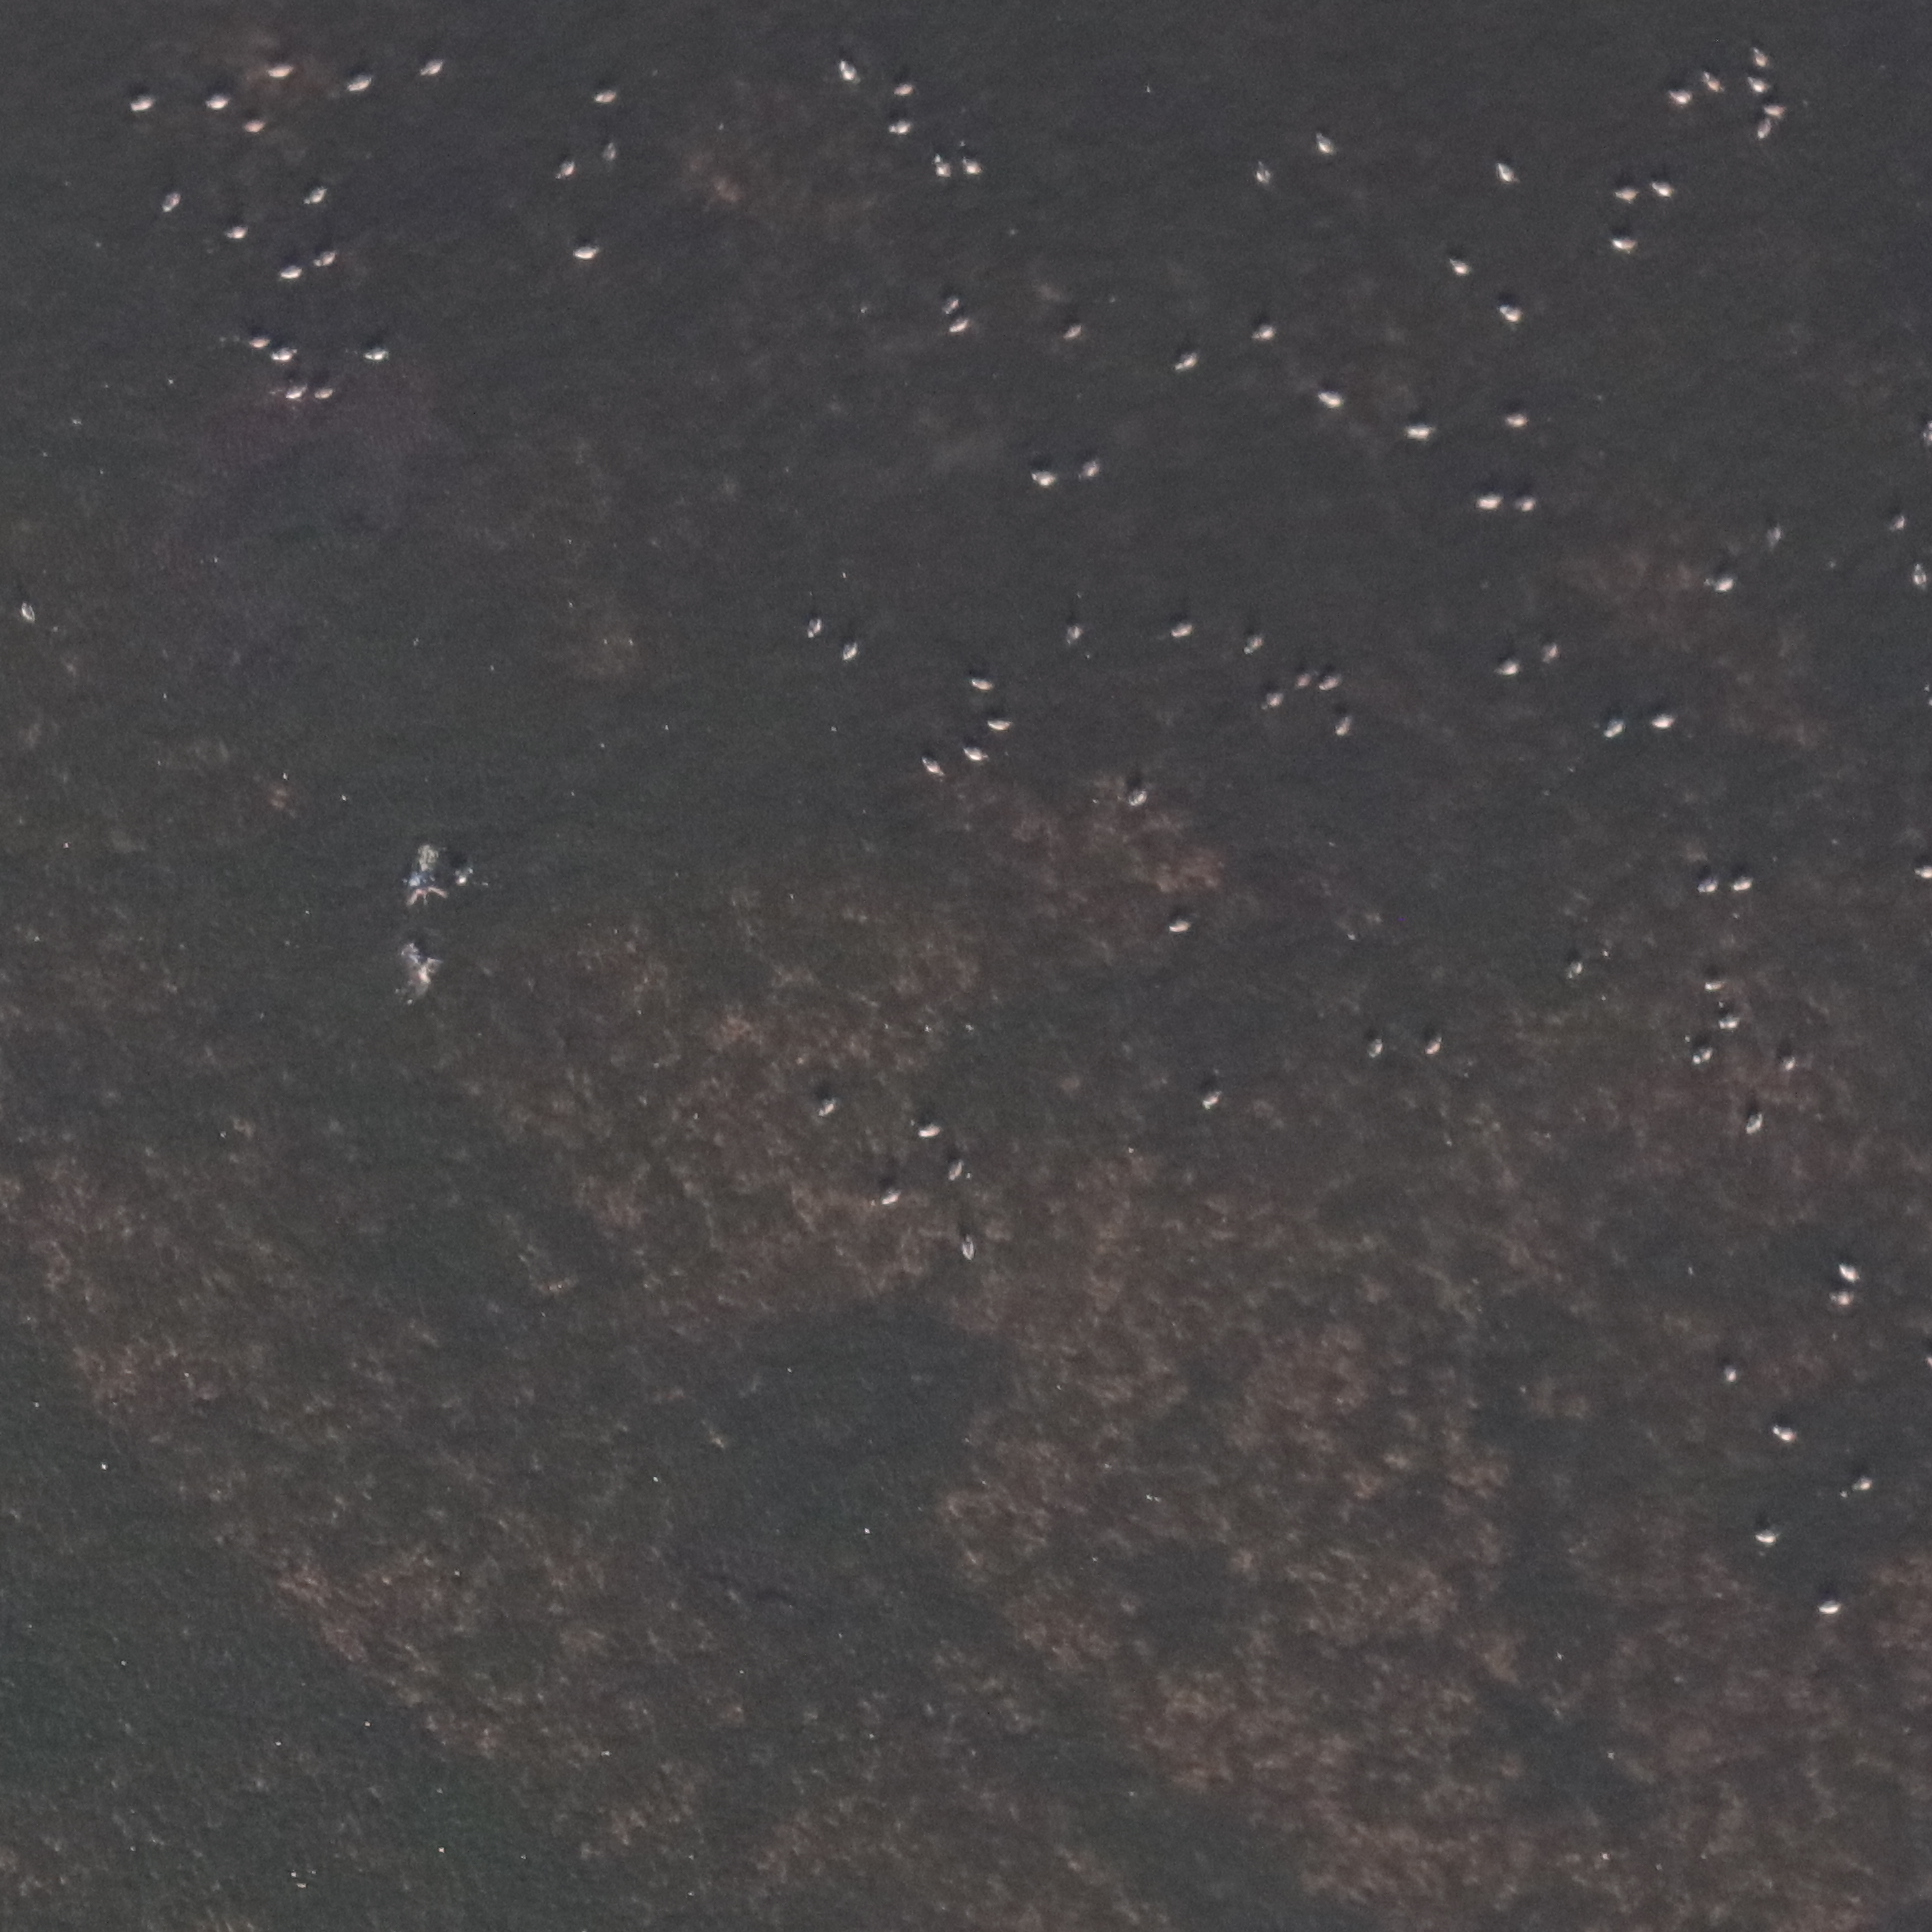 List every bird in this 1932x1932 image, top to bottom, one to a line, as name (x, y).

brant (1759, 53)
brant (280, 67)
brant (431, 69)
brant (855, 74)
brant (1757, 83)
brant (906, 85)
brant (361, 88)
brant (611, 89)
brant (1713, 90)
brant (1683, 93)
brant (209, 99)
brant (144, 104)
brant (1780, 110)
brant (897, 123)
brant (260, 127)
brant (1762, 128)
brant (1334, 140)
brant (613, 151)
brant (982, 162)
brant (568, 165)
brant (945, 167)
brant (1501, 174)
brant (1264, 176)
brant (1654, 182)
brant (1623, 192)
brant (316, 194)
brant (172, 196)
brant (233, 224)
brant (1630, 246)
brant (588, 251)
brant (314, 261)
brant (1460, 267)
brant (287, 270)
brant (952, 299)
brant (1521, 320)
brant (961, 329)
brant (1077, 331)
brant (1265, 332)
brant (258, 338)
brant (382, 351)
brant (286, 354)
brant (1189, 360)
brant (333, 387)
brant (296, 389)
brant (1334, 399)
brant (1517, 422)
brant (1931, 423)
brant (1423, 433)
brant (1096, 471)
brant (1046, 480)
brant (1490, 502)
brant (1525, 504)
brant (1896, 519)
brant (1779, 535)
brant (1924, 574)
brant (1720, 579)
brant (30, 618)
brant (817, 630)
brant (1178, 632)
brant (1076, 633)
brant (1250, 646)
brant (858, 651)
brant (1548, 656)
brant (1508, 665)
brant (989, 675)
brant (1331, 681)
brant (1299, 682)
brant (1932, 698)
brant (1275, 699)
brant (1653, 713)
brant (1344, 721)
brant (1612, 721)
brant (1006, 731)
brant (976, 750)
brant (940, 763)
brant (1143, 796)
brant (1928, 868)
brant (461, 876)
brant (1739, 880)
brant (1707, 884)
brant (426, 887)
brant (1181, 926)
brant (1578, 964)
brant (421, 967)
brant (1709, 981)
brant (1722, 1020)
brant (1437, 1044)
brant (1705, 1049)
brant (1381, 1050)
brant (1789, 1058)
brant (836, 1103)
brant (1209, 1105)
brant (1758, 1127)
brant (936, 1133)
brant (960, 1171)
brant (889, 1198)
brant (967, 1254)
brant (1850, 1277)
brant (1834, 1304)
brant (1728, 1369)
brant (1780, 1434)
brant (1859, 1481)
brant (1768, 1542)
brant (1830, 1602)